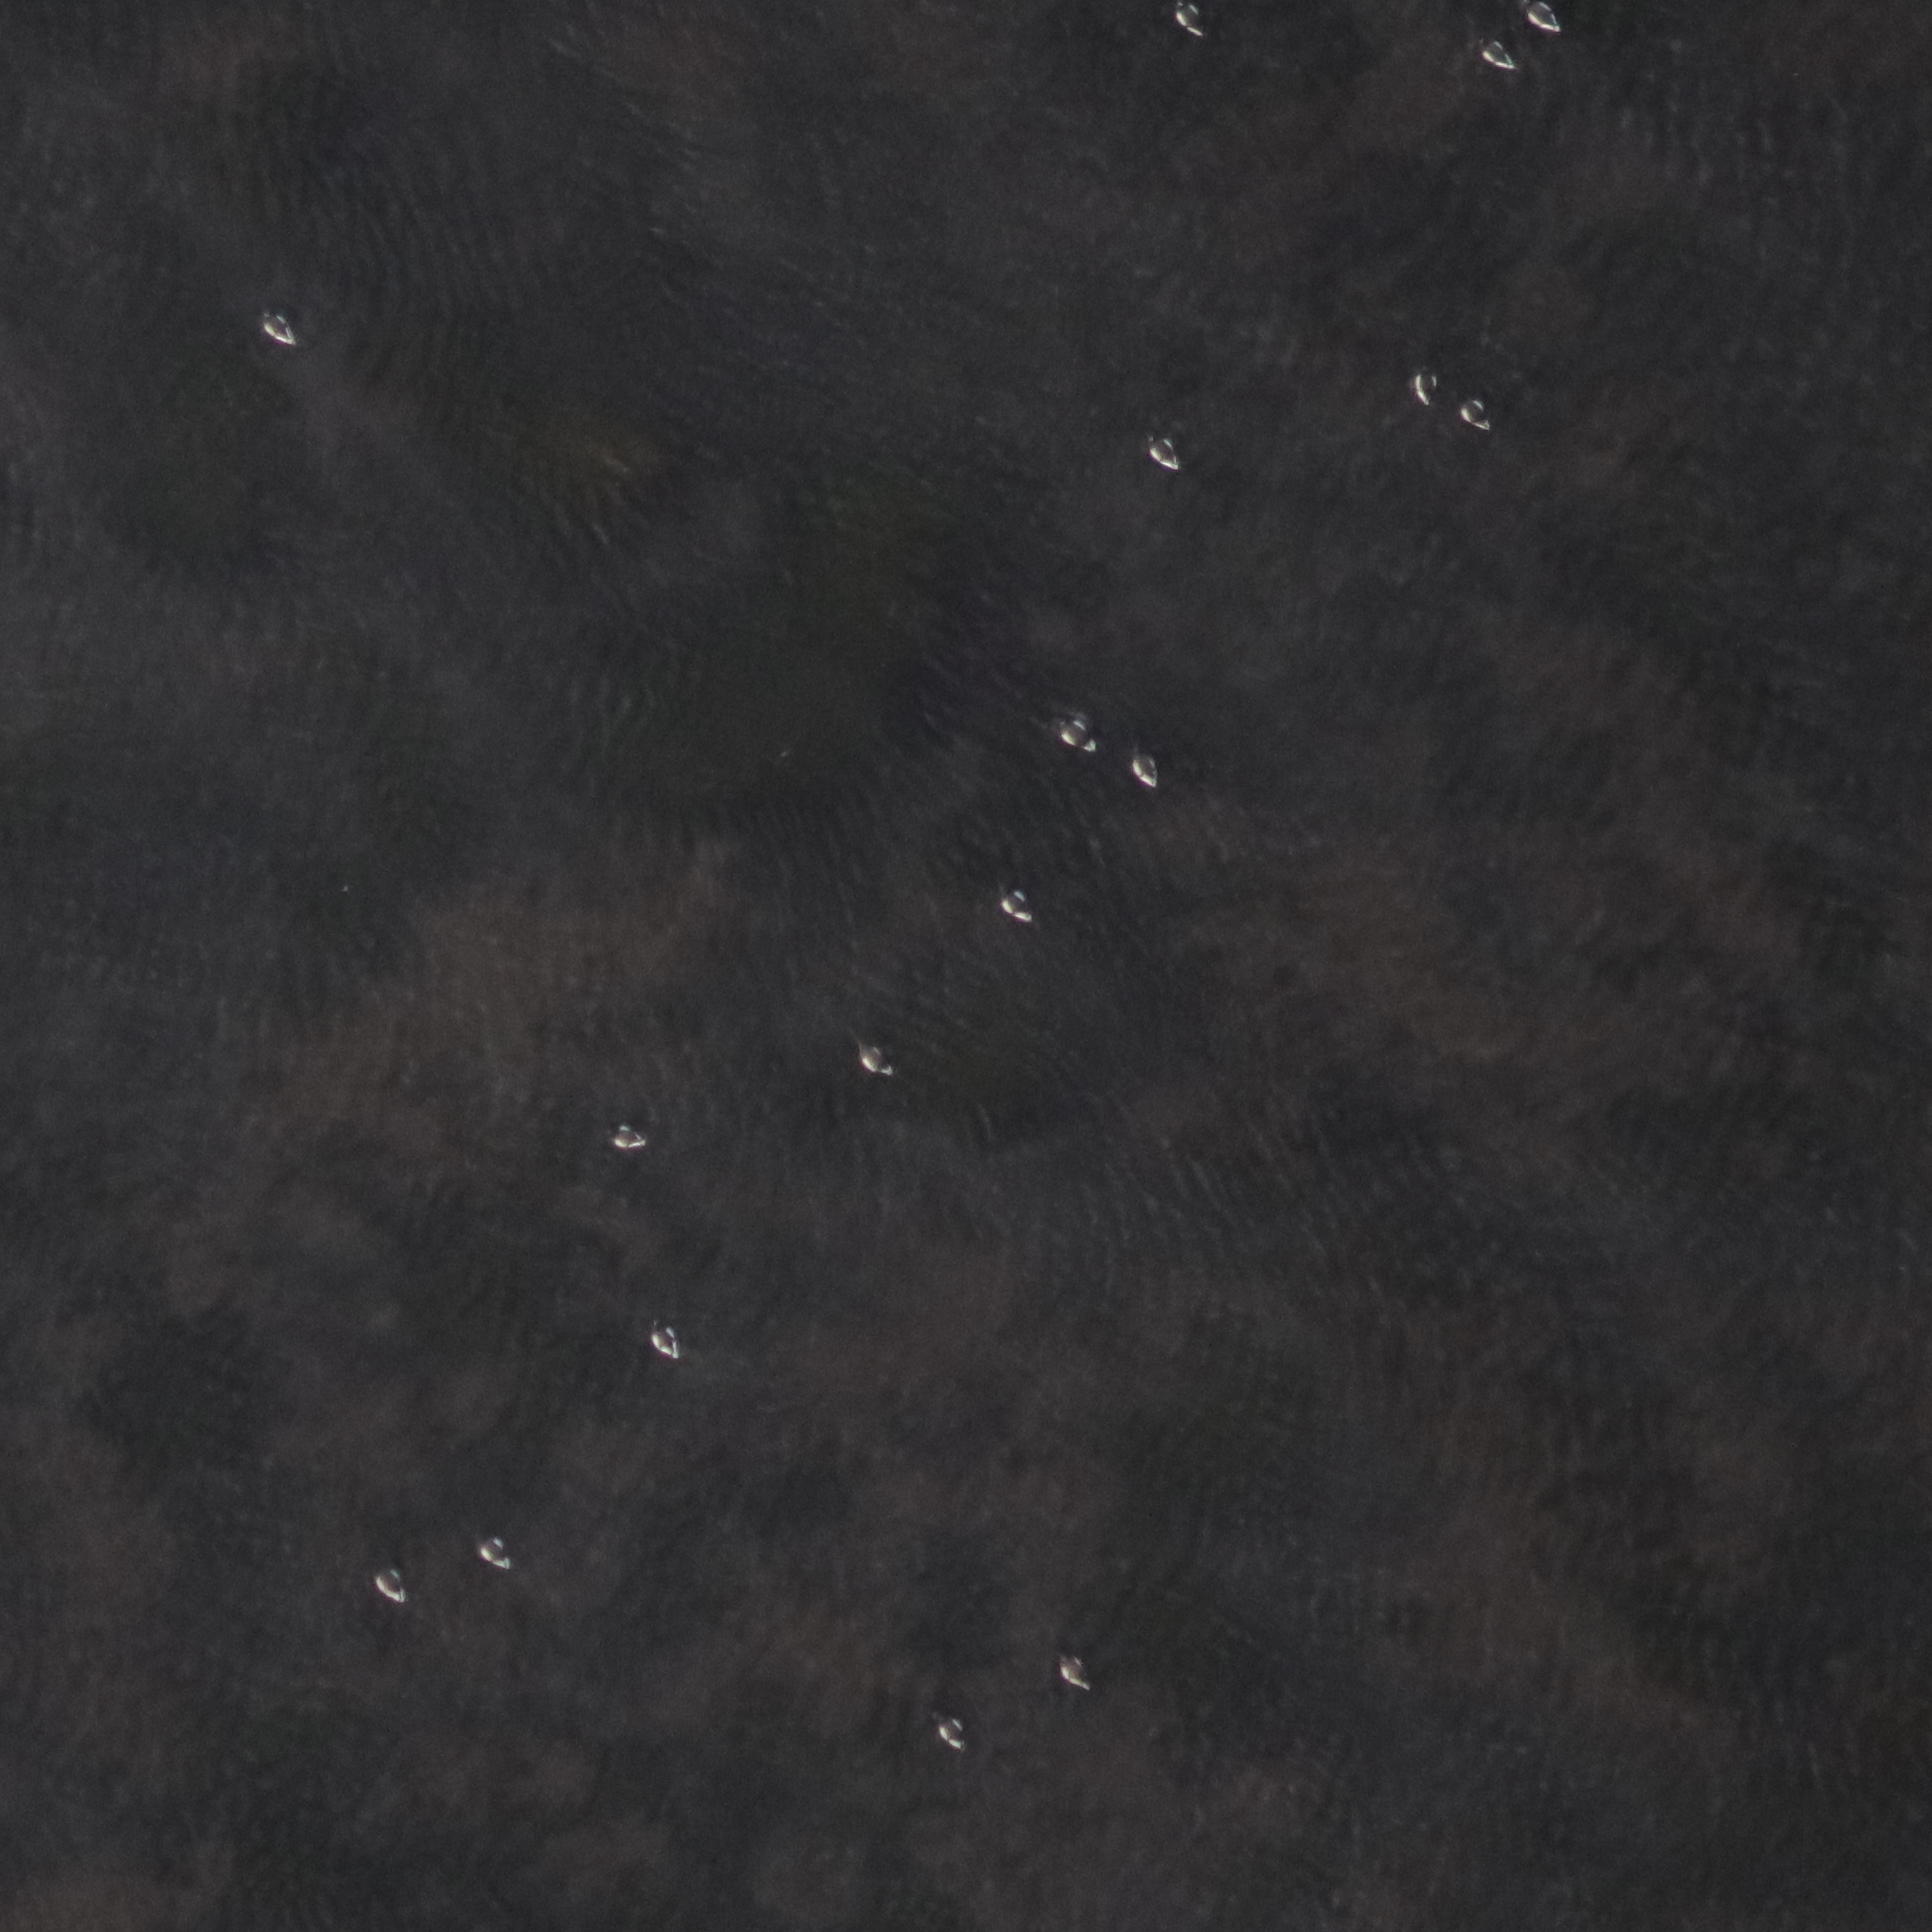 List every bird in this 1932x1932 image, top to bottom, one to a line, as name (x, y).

brant (1544, 19)
brant (1191, 21)
brant (1494, 55)
brant (277, 327)
brant (1426, 385)
brant (1475, 413)
brant (1163, 451)
brant (1075, 733)
brant (1143, 767)
brant (1014, 903)
brant (873, 1058)
brant (627, 1136)
brant (664, 1339)
brant (491, 1553)
brant (389, 1582)
brant (1074, 1671)
brant (950, 1731)